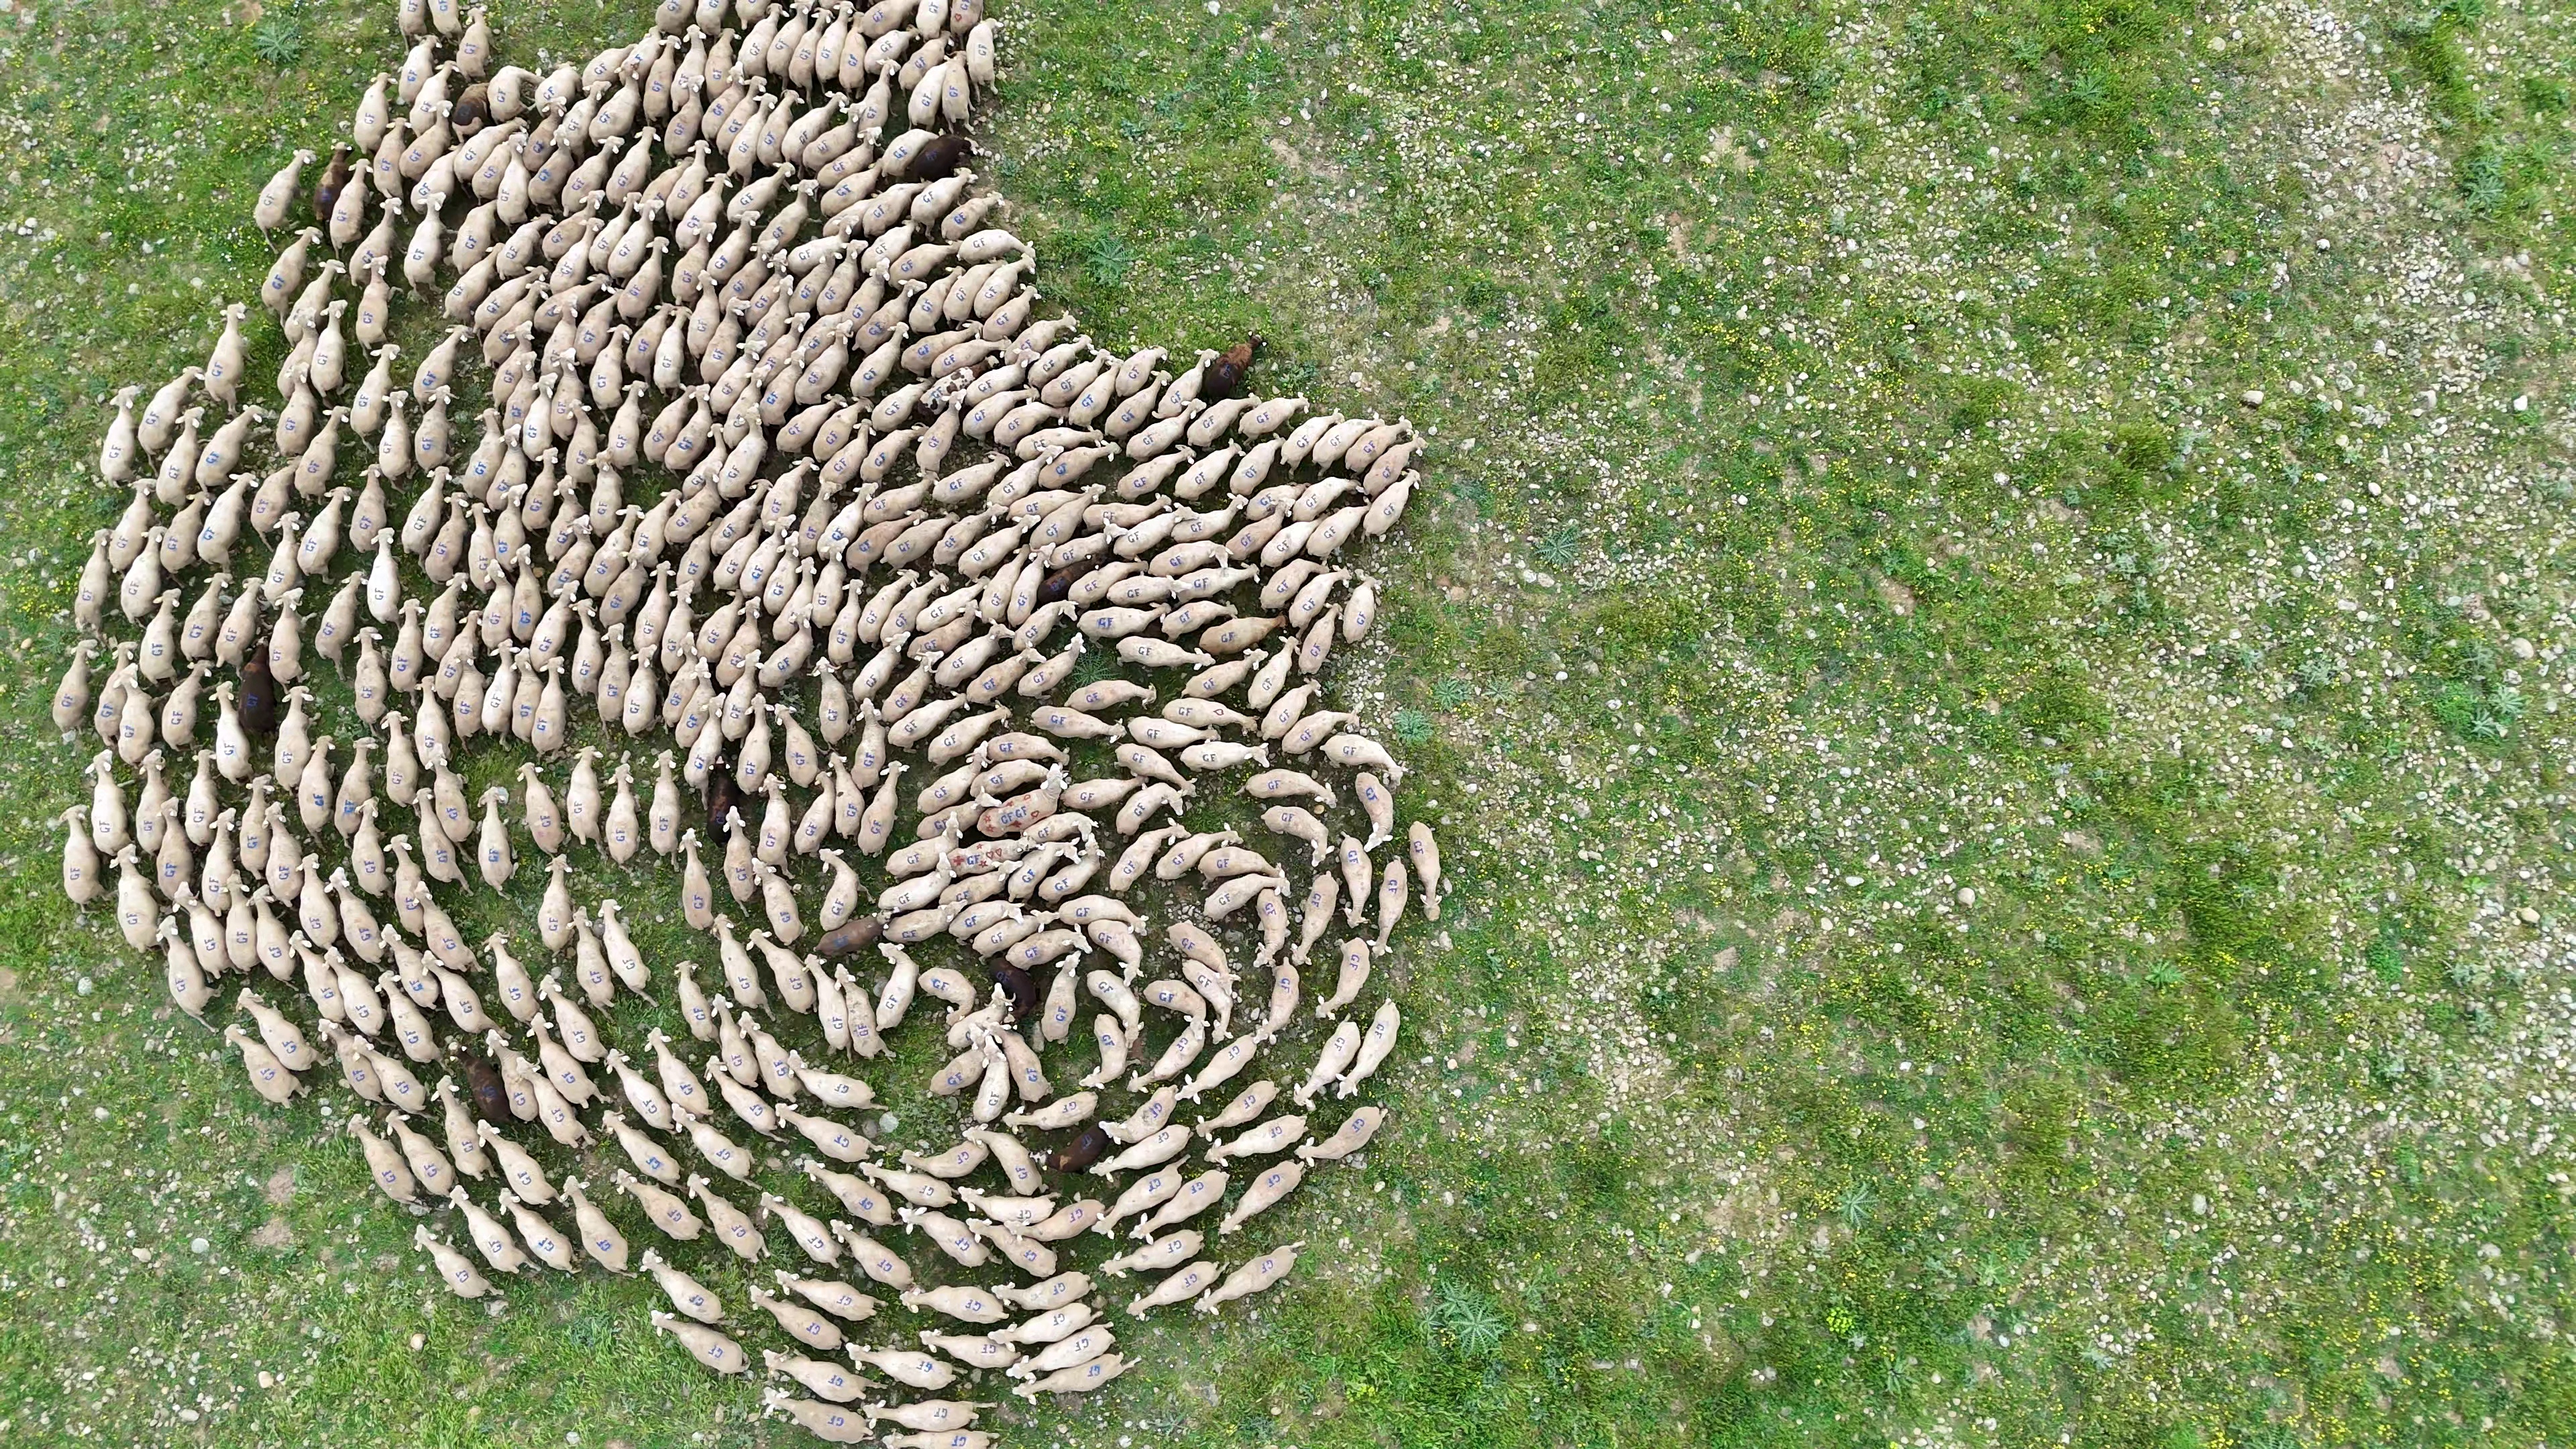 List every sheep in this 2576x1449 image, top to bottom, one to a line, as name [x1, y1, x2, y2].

sheep [398, 0, 427, 56]
sheep [427, 0, 462, 46]
sheep [655, 0, 698, 39]
sheep [696, 0, 729, 44]
sheep [735, 0, 771, 30]
sheep [766, 0, 815, 91]
sheep [819, 0, 841, 10]
sheep [857, 0, 921, 40]
sheep [916, 0, 949, 40]
sheep [950, 0, 984, 50]
sheep [815, 0, 857, 103]
sheep [738, 3, 790, 80]
sheep [456, 5, 502, 83]
sheep [789, 7, 835, 111]
sheep [839, 11, 868, 103]
sheep [966, 18, 1004, 104]
sheep [670, 24, 707, 112]
sheep [863, 24, 921, 76]
sheep [618, 25, 666, 86]
sheep [705, 28, 742, 104]
sheep [898, 30, 954, 105]
sheep [398, 34, 443, 107]
sheep [643, 35, 682, 129]
sheep [582, 44, 638, 97]
sheep [942, 51, 976, 136]
sheep [908, 55, 949, 131]
sheep [858, 56, 901, 131]
sheep [589, 59, 643, 147]
sheep [409, 60, 461, 138]
sheep [535, 61, 585, 119]
sheep [701, 61, 745, 149]
sheep [487, 66, 545, 125]
sheep [354, 72, 398, 156]
sheep [664, 75, 705, 168]
sheep [717, 75, 767, 160]
sheep [562, 81, 612, 167]
sheep [452, 83, 494, 142]
sheep [757, 89, 805, 173]
sheep [781, 91, 849, 180]
sheep [727, 93, 778, 188]
sheep [522, 96, 567, 172]
sheep [399, 100, 458, 181]
sheep [803, 102, 867, 179]
sheep [454, 116, 530, 198]
sheep [373, 118, 412, 225]
sheep [527, 124, 575, 215]
sheep [606, 126, 661, 214]
sheep [814, 126, 882, 202]
sheep [883, 128, 946, 185]
sheep [471, 132, 529, 206]
sheep [904, 134, 980, 184]
sheep [497, 134, 531, 234]
sheep [561, 135, 625, 217]
sheep [665, 140, 711, 241]
sheep [313, 141, 355, 246]
sheep [410, 143, 464, 215]
sheep [255, 149, 317, 254]
sheep [639, 156, 694, 229]
sheep [820, 156, 890, 219]
sheep [330, 158, 374, 259]
sheep [728, 162, 795, 230]
sheep [911, 167, 979, 242]
sheep [675, 173, 733, 253]
sheep [862, 177, 933, 237]
sheep [758, 179, 822, 254]
sheep [823, 189, 883, 237]
sheep [941, 189, 1006, 240]
sheep [542, 190, 605, 264]
sheep [404, 191, 458, 304]
sheep [588, 192, 642, 274]
sheep [349, 197, 407, 286]
sheep [452, 199, 497, 275]
sheep [607, 199, 665, 288]
sheep [707, 210, 760, 285]
sheep [496, 213, 557, 280]
sheep [787, 215, 859, 277]
sheep [861, 215, 925, 273]
sheep [549, 218, 605, 296]
sheep [671, 222, 717, 309]
sheep [261, 226, 324, 328]
sheep [957, 229, 1036, 265]
sheep [617, 236, 670, 327]
sheep [719, 239, 779, 314]
sheep [816, 239, 869, 319]
sheep [889, 240, 963, 291]
sheep [443, 242, 506, 321]
sheep [788, 246, 843, 317]
sheep [745, 248, 789, 326]
sheep [974, 253, 1036, 319]
sheep [356, 255, 403, 367]
sheep [841, 257, 890, 333]
sheep [942, 258, 1008, 330]
sheep [284, 259, 346, 347]
sheep [473, 265, 552, 347]
sheep [909, 266, 966, 335]
sheep [687, 269, 720, 375]
sheep [534, 273, 613, 334]
sheep [745, 275, 794, 358]
sheep [852, 279, 927, 360]
sheep [483, 281, 551, 366]
sheep [982, 283, 1042, 342]
sheep [574, 286, 624, 367]
sheep [541, 293, 579, 384]
sheep [700, 296, 751, 384]
sheep [310, 299, 352, 410]
sheep [626, 301, 675, 397]
sheep [205, 304, 257, 418]
sheep [653, 306, 692, 401]
sheep [277, 307, 320, 401]
sheep [1004, 310, 1077, 365]
sheep [797, 311, 843, 366]
sheep [756, 312, 811, 388]
sheep [795, 319, 854, 405]
sheep [901, 320, 984, 377]
sheep [492, 320, 535, 408]
sheep [850, 322, 909, 397]
sheep [589, 324, 633, 426]
sheep [413, 325, 475, 414]
sheep [1205, 331, 1267, 397]
sheep [1026, 334, 1094, 390]
sheep [931, 335, 1012, 379]
sheep [709, 340, 768, 416]
sheep [349, 344, 400, 454]
sheep [1115, 345, 1167, 397]
sheep [760, 346, 807, 437]
sheep [550, 347, 588, 441]
sheep [964, 348, 1040, 407]
sheep [1152, 348, 1220, 419]
sheep [1041, 349, 1115, 408]
sheep [502, 352, 539, 430]
sheep [917, 354, 1001, 422]
sheep [1068, 355, 1124, 431]
sheep [276, 362, 322, 457]
sheep [723, 364, 772, 449]
sheep [138, 366, 205, 478]
sheep [1105, 370, 1172, 448]
sheep [522, 372, 558, 462]
sheep [871, 377, 936, 432]
sheep [607, 380, 649, 476]
sheep [643, 383, 696, 474]
sheep [963, 383, 1040, 450]
sheep [664, 384, 713, 482]
sheep [414, 384, 462, 475]
sheep [100, 385, 139, 488]
sheep [915, 388, 967, 475]
sheep [379, 390, 418, 495]
sheep [1238, 391, 1310, 450]
sheep [1187, 392, 1262, 452]
sheep [776, 393, 849, 461]
sheep [813, 396, 874, 463]
sheep [1126, 398, 1207, 468]
sheep [565, 399, 606, 494]
sheep [717, 402, 768, 508]
sheep [994, 402, 1068, 454]
sheep [195, 404, 263, 492]
sheep [294, 406, 350, 505]
sheep [155, 407, 205, 512]
sheep [1280, 407, 1345, 481]
sheep [462, 408, 508, 502]
sheep [1311, 411, 1385, 481]
sheep [1345, 415, 1413, 480]
sheep [819, 419, 876, 497]
sheep [860, 422, 930, 490]
sheep [486, 423, 528, 512]
sheep [682, 423, 728, 503]
sheep [1015, 425, 1104, 461]
sheep [1363, 430, 1429, 502]
sheep [1229, 432, 1287, 495]
sheep [1173, 438, 1246, 506]
sheep [1038, 440, 1122, 490]
sheep [986, 445, 1064, 506]
sheep [1116, 445, 1197, 503]
sheep [586, 446, 624, 538]
sheep [522, 447, 559, 540]
sheep [932, 451, 1012, 505]
sheep [250, 455, 302, 552]
sheep [760, 457, 820, 534]
sheep [663, 461, 725, 548]
sheep [349, 464, 397, 556]
sheep [401, 466, 452, 574]
sheep [1359, 469, 1421, 545]
sheep [863, 471, 939, 525]
sheep [197, 472, 260, 573]
sheep [545, 475, 588, 563]
sheep [798, 475, 843, 559]
sheep [1293, 477, 1365, 522]
sheep [109, 478, 160, 579]
sheep [710, 479, 773, 556]
sheep [817, 482, 878, 560]
sheep [1241, 482, 1311, 520]
sheep [492, 483, 528, 582]
sheep [1030, 483, 1107, 549]
sheep [297, 487, 352, 585]
sheep [632, 489, 683, 568]
sheep [1006, 489, 1082, 521]
sheep [160, 491, 216, 589]
sheep [425, 492, 470, 585]
sheep [1082, 493, 1173, 537]
sheep [1171, 493, 1249, 543]
sheep [1300, 497, 1371, 561]
sheep [1226, 498, 1295, 561]
sheep [932, 501, 1009, 567]
sheep [466, 503, 496, 594]
sheep [1113, 503, 1199, 562]
sheep [584, 504, 645, 601]
sheep [846, 509, 929, 581]
sheep [263, 510, 300, 609]
sheep [880, 510, 960, 577]
sheep [1260, 513, 1328, 567]
sheep [740, 514, 797, 599]
sheep [958, 514, 1041, 586]
sheep [547, 515, 596, 598]
sheep [676, 517, 723, 594]
sheep [1051, 518, 1128, 570]
sheep [713, 520, 764, 592]
sheep [120, 526, 185, 631]
sheep [367, 527, 408, 631]
sheep [74, 529, 113, 649]
sheep [763, 531, 800, 615]
sheep [811, 537, 849, 629]
sheep [1148, 540, 1234, 577]
sheep [1007, 542, 1057, 628]
sheep [979, 544, 1034, 624]
sheep [510, 544, 543, 643]
sheep [600, 547, 655, 629]
sheep [1037, 552, 1112, 609]
sheep [1068, 554, 1149, 616]
sheep [772, 557, 817, 642]
sheep [481, 558, 514, 655]
sheep [1260, 558, 1329, 612]
sheep [633, 560, 676, 651]
sheep [1173, 562, 1260, 610]
sheep [1289, 565, 1353, 638]
sheep [880, 568, 950, 648]
sheep [858, 569, 922, 650]
sheep [315, 571, 368, 681]
sheep [1107, 571, 1193, 606]
sheep [181, 572, 233, 662]
sheep [423, 572, 469, 663]
sheep [1343, 574, 1383, 644]
sheep [915, 575, 990, 633]
sheep [215, 577, 273, 681]
sheep [828, 579, 864, 682]
sheep [529, 580, 580, 673]
sheep [661, 580, 710, 685]
sheep [140, 588, 187, 687]
sheep [269, 588, 317, 694]
sheep [696, 589, 744, 664]
sheep [716, 596, 761, 687]
sheep [389, 599, 426, 713]
sheep [569, 598, 605, 705]
sheep [907, 599, 982, 657]
sheep [1012, 599, 1078, 653]
sheep [1162, 600, 1238, 643]
sheep [1077, 603, 1172, 648]
sheep [1297, 602, 1345, 676]
sheep [758, 603, 814, 690]
sheep [1199, 609, 1289, 660]
sheep [435, 610, 483, 701]
sheep [934, 617, 1015, 687]
sheep [597, 622, 632, 740]
sheep [353, 627, 390, 744]
sheep [852, 631, 911, 701]
sheep [662, 631, 698, 735]
sheep [1018, 633, 1087, 699]
sheep [453, 634, 494, 759]
sheep [238, 635, 277, 739]
sheep [1116, 636, 1216, 670]
sheep [1247, 636, 1301, 712]
sheep [481, 638, 521, 752]
sheep [966, 638, 1046, 706]
sheep [53, 639, 106, 735]
sheep [94, 641, 138, 746]
sheep [622, 644, 661, 740]
sheep [881, 644, 945, 723]
sheep [509, 647, 545, 742]
sheep [1180, 648, 1269, 701]
sheep [721, 649, 763, 749]
sheep [675, 655, 717, 748]
sheep [531, 656, 578, 765]
sheep [807, 656, 854, 744]
sheep [162, 660, 222, 752]
sheep [113, 663, 171, 769]
sheep [414, 675, 454, 772]
sheep [1261, 678, 1322, 741]
sheep [1064, 680, 1157, 713]
sheep [209, 681, 256, 786]
sheep [274, 686, 321, 797]
sheep [888, 690, 970, 754]
sheep [683, 692, 726, 811]
sheep [736, 693, 774, 795]
sheep [851, 698, 890, 791]
sheep [1162, 698, 1260, 737]
sheep [928, 700, 1013, 772]
sheep [774, 703, 821, 788]
sheep [1282, 704, 1360, 755]
sheep [1030, 706, 1127, 744]
sheep [380, 711, 421, 818]
sheep [1128, 716, 1221, 749]
sheep [988, 732, 1070, 766]
sheep [1319, 735, 1406, 786]
sheep [298, 735, 338, 852]
sheep [334, 737, 382, 851]
sheep [917, 741, 994, 814]
sheep [1180, 741, 1270, 772]
sheep [425, 742, 481, 865]
sheep [1114, 743, 1197, 797]
sheep [566, 745, 606, 859]
sheep [136, 749, 171, 856]
sheep [85, 749, 136, 857]
sheep [185, 749, 232, 847]
sheep [649, 749, 684, 874]
sheep [828, 752, 865, 842]
sheep [707, 755, 737, 847]
sheep [970, 759, 1070, 798]
sheep [858, 760, 910, 858]
sheep [516, 762, 565, 859]
sheep [606, 763, 642, 870]
sheep [977, 763, 1068, 838]
sheep [1234, 769, 1337, 809]
sheep [1060, 770, 1149, 809]
sheep [794, 771, 835, 858]
sheep [757, 773, 796, 879]
sheep [1355, 773, 1393, 852]
sheep [239, 774, 275, 880]
sheep [1116, 782, 1183, 843]
sheep [917, 785, 1002, 840]
sheep [477, 786, 518, 901]
sheep [412, 788, 474, 897]
sheep [351, 796, 396, 899]
sheep [156, 797, 194, 901]
sheep [262, 801, 304, 912]
sheep [58, 804, 117, 914]
sheep [1261, 805, 1335, 867]
sheep [722, 806, 756, 917]
sheep [201, 807, 237, 917]
sheep [1023, 811, 1099, 844]
sheep [886, 811, 963, 884]
sheep [1110, 817, 1192, 898]
sheep [1409, 821, 1443, 909]
sheep [1156, 822, 1244, 880]
sheep [678, 828, 714, 931]
sheep [947, 829, 1046, 876]
sheep [1339, 830, 1372, 929]
sheep [1039, 833, 1106, 909]
sheep [383, 834, 424, 937]
sheep [1008, 837, 1082, 910]
sheep [110, 843, 168, 957]
sheep [1198, 846, 1285, 891]
sheep [818, 848, 877, 931]
sheep [878, 852, 957, 911]
sheep [295, 853, 339, 949]
sheep [538, 853, 575, 952]
sheep [751, 858, 809, 951]
sheep [1366, 859, 1408, 959]
sheep [939, 860, 1024, 905]
sheep [324, 866, 385, 972]
sheep [1203, 869, 1291, 922]
sheep [218, 870, 260, 971]
sheep [1290, 871, 1339, 966]
sheep [412, 880, 488, 975]
sheep [172, 881, 248, 979]
sheep [246, 884, 299, 992]
sheep [1254, 889, 1291, 967]
sheep [1059, 895, 1150, 936]
sheep [598, 899, 658, 1007]
sheep [882, 899, 968, 945]
sheep [948, 900, 1025, 946]
sheep [565, 906, 615, 1025]
sheep [813, 906, 900, 958]
sheep [972, 909, 1061, 966]
sheep [714, 913, 777, 1022]
sheep [155, 915, 224, 1033]
sheep [1088, 919, 1144, 987]
sheep [1164, 920, 1241, 997]
sheep [1006, 923, 1092, 971]
sheep [378, 923, 447, 1012]
sheep [746, 928, 818, 1014]
sheep [288, 930, 347, 1023]
sheep [480, 932, 544, 1028]
sheep [1315, 937, 1370, 1020]
sheep [876, 942, 920, 1031]
sheep [322, 946, 396, 1048]
sheep [421, 950, 513, 1039]
sheep [1041, 950, 1081, 1045]
sheep [802, 953, 854, 1065]
sheep [1253, 957, 1299, 1044]
sheep [989, 958, 1036, 1030]
sheep [1181, 958, 1234, 1044]
sheep [673, 960, 722, 1050]
sheep [834, 963, 896, 1059]
sheep [918, 968, 977, 1031]
sheep [1087, 970, 1144, 1048]
sheep [375, 970, 456, 1078]
sheep [537, 974, 608, 1063]
sheep [1143, 980, 1210, 1041]
sheep [945, 983, 1016, 1048]
sheep [236, 987, 334, 1071]
sheep [711, 993, 759, 1088]
sheep [1336, 998, 1400, 1100]
sheep [738, 1011, 813, 1103]
sheep [526, 1012, 613, 1109]
sheep [1293, 1012, 1361, 1111]
sheep [1079, 1014, 1141, 1089]
sheep [318, 1018, 396, 1106]
sheep [982, 1021, 1054, 1103]
sheep [930, 1021, 990, 1095]
sheep [224, 1024, 312, 1108]
sheep [1125, 1026, 1205, 1093]
sheep [644, 1027, 714, 1120]
sheep [486, 1029, 538, 1121]
sheep [1174, 1033, 1257, 1104]
sheep [352, 1035, 440, 1123]
sheep [973, 1035, 1010, 1123]
sheep [448, 1042, 529, 1125]
sheep [604, 1048, 676, 1135]
sheep [787, 1050, 888, 1111]
sheep [704, 1055, 789, 1144]
sheep [515, 1057, 596, 1148]
sheep [431, 1075, 499, 1182]
sheep [1196, 1080, 1280, 1142]
sheep [1098, 1084, 1179, 1144]
sheep [1002, 1091, 1098, 1134]
sheep [1294, 1101, 1388, 1167]
sheep [671, 1103, 763, 1191]
sheep [775, 1103, 886, 1163]
sheep [596, 1106, 689, 1195]
sheep [385, 1109, 460, 1198]
sheep [346, 1113, 433, 1213]
sheep [1204, 1115, 1308, 1167]
sheep [477, 1119, 570, 1208]
sheep [1028, 1122, 1110, 1175]
sheep [962, 1124, 1049, 1195]
sheep [1089, 1124, 1194, 1182]
sheep [898, 1141, 990, 1178]
sheep [1091, 1154, 1191, 1240]
sheep [859, 1158, 959, 1208]
sheep [1219, 1159, 1304, 1234]
sheep [804, 1160, 904, 1226]
sheep [1129, 1167, 1230, 1244]
sheep [615, 1168, 713, 1240]
sheep [687, 1173, 770, 1262]
sheep [559, 1175, 638, 1279]
sheep [448, 1184, 541, 1274]
sheep [957, 1186, 1062, 1224]
sheep [498, 1187, 582, 1274]
sheep [760, 1192, 853, 1269]
sheep [1003, 1200, 1115, 1244]
sheep [897, 1207, 1003, 1267]
sheep [966, 1217, 1058, 1279]
sheep [830, 1219, 911, 1291]
sheep [413, 1225, 505, 1298]
sheep [1099, 1230, 1205, 1278]
sheep [1193, 1240, 1306, 1315]
sheep [639, 1250, 731, 1325]
sheep [1126, 1261, 1230, 1321]
sheep [774, 1269, 888, 1321]
sheep [991, 1271, 1097, 1310]
sheep [900, 1284, 1018, 1324]
sheep [750, 1285, 849, 1350]
sheep [987, 1303, 1104, 1352]
sheep [650, 1310, 751, 1373]
sheep [1006, 1322, 1116, 1379]
sheep [919, 1329, 1021, 1368]
sheep [845, 1342, 968, 1390]
sheep [762, 1345, 889, 1402]
sheep [1012, 1352, 1142, 1405]
sheep [763, 1387, 876, 1444]
sheep [863, 1400, 998, 1432]
sheep [882, 1427, 1000, 1449]